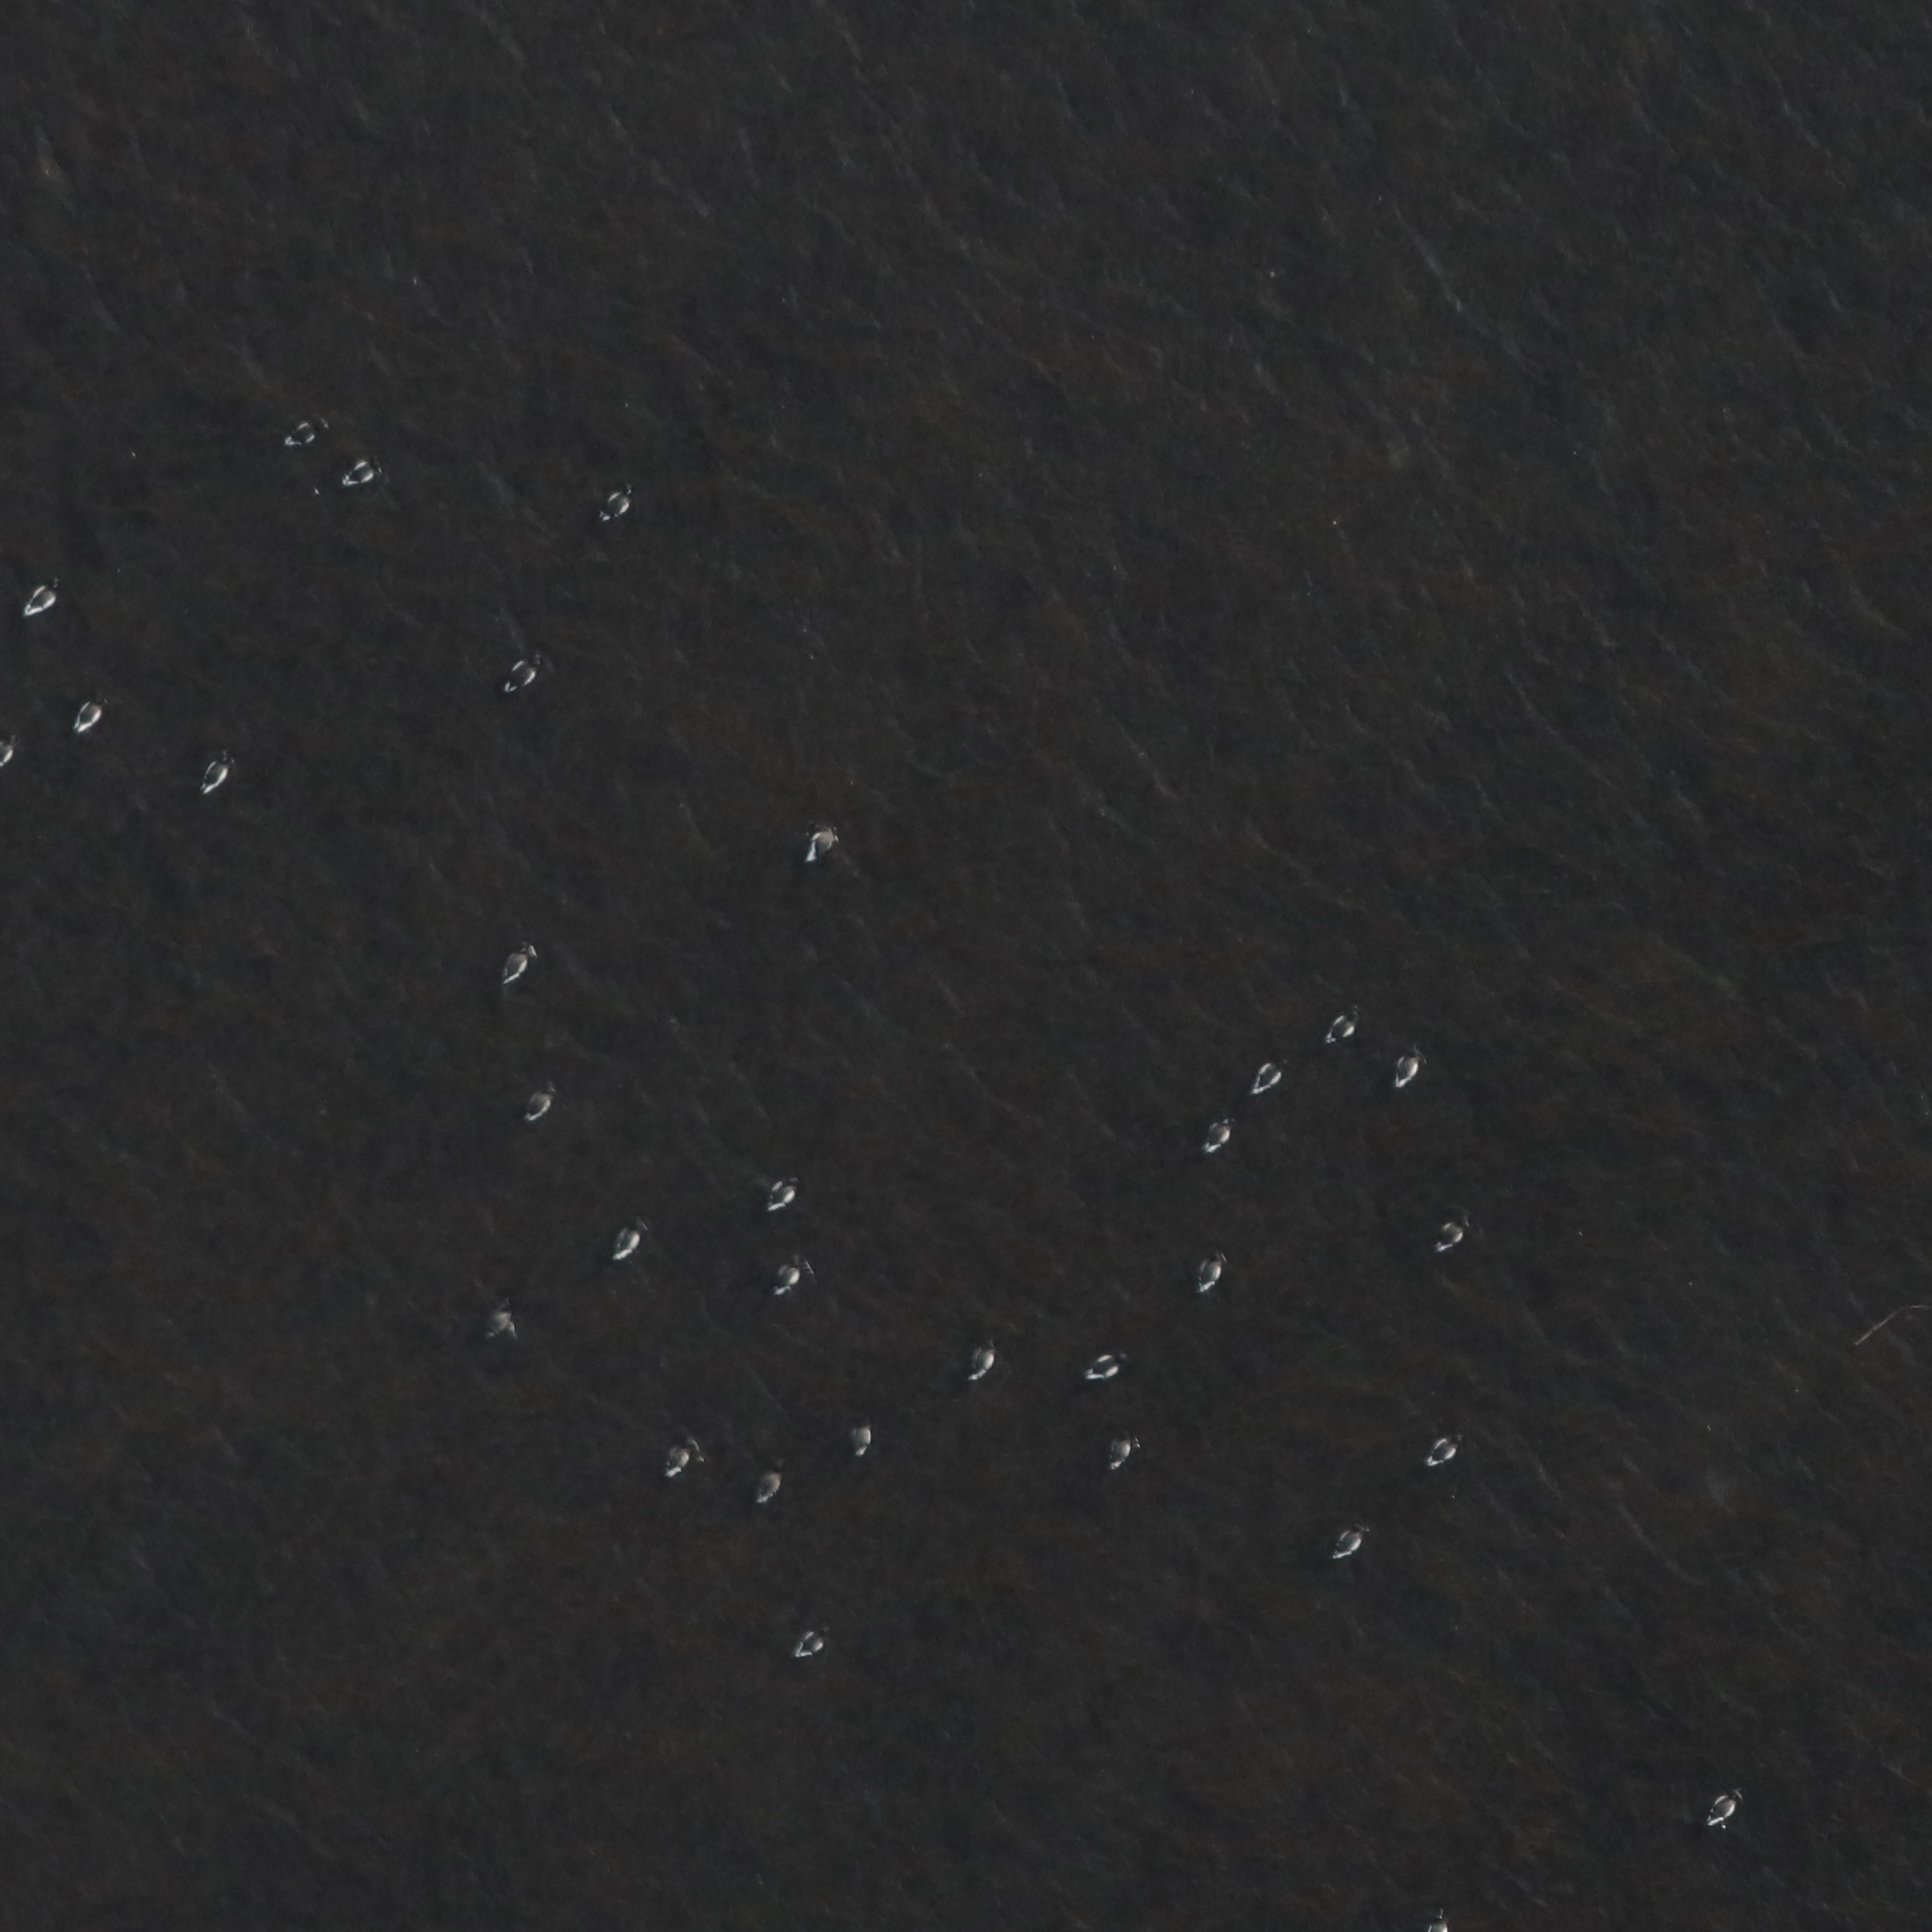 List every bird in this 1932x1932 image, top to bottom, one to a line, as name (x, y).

brant (304, 433)
brant (362, 471)
brant (617, 503)
brant (41, 598)
brant (522, 674)
brant (89, 713)
brant (2, 754)
brant (216, 771)
brant (822, 843)
brant (515, 968)
brant (1340, 1028)
brant (1406, 1068)
brant (1267, 1075)
brant (539, 1100)
brant (1217, 1134)
brant (781, 1195)
brant (1451, 1231)
brant (627, 1244)
brant (789, 1273)
brant (1210, 1273)
brant (495, 1327)
brant (983, 1362)
brant (1105, 1366)
brant (861, 1436)
brant (1123, 1449)
brant (1442, 1449)
brant (679, 1456)
brant (768, 1482)
brant (1348, 1542)
brant (808, 1645)
brant (1722, 1808)